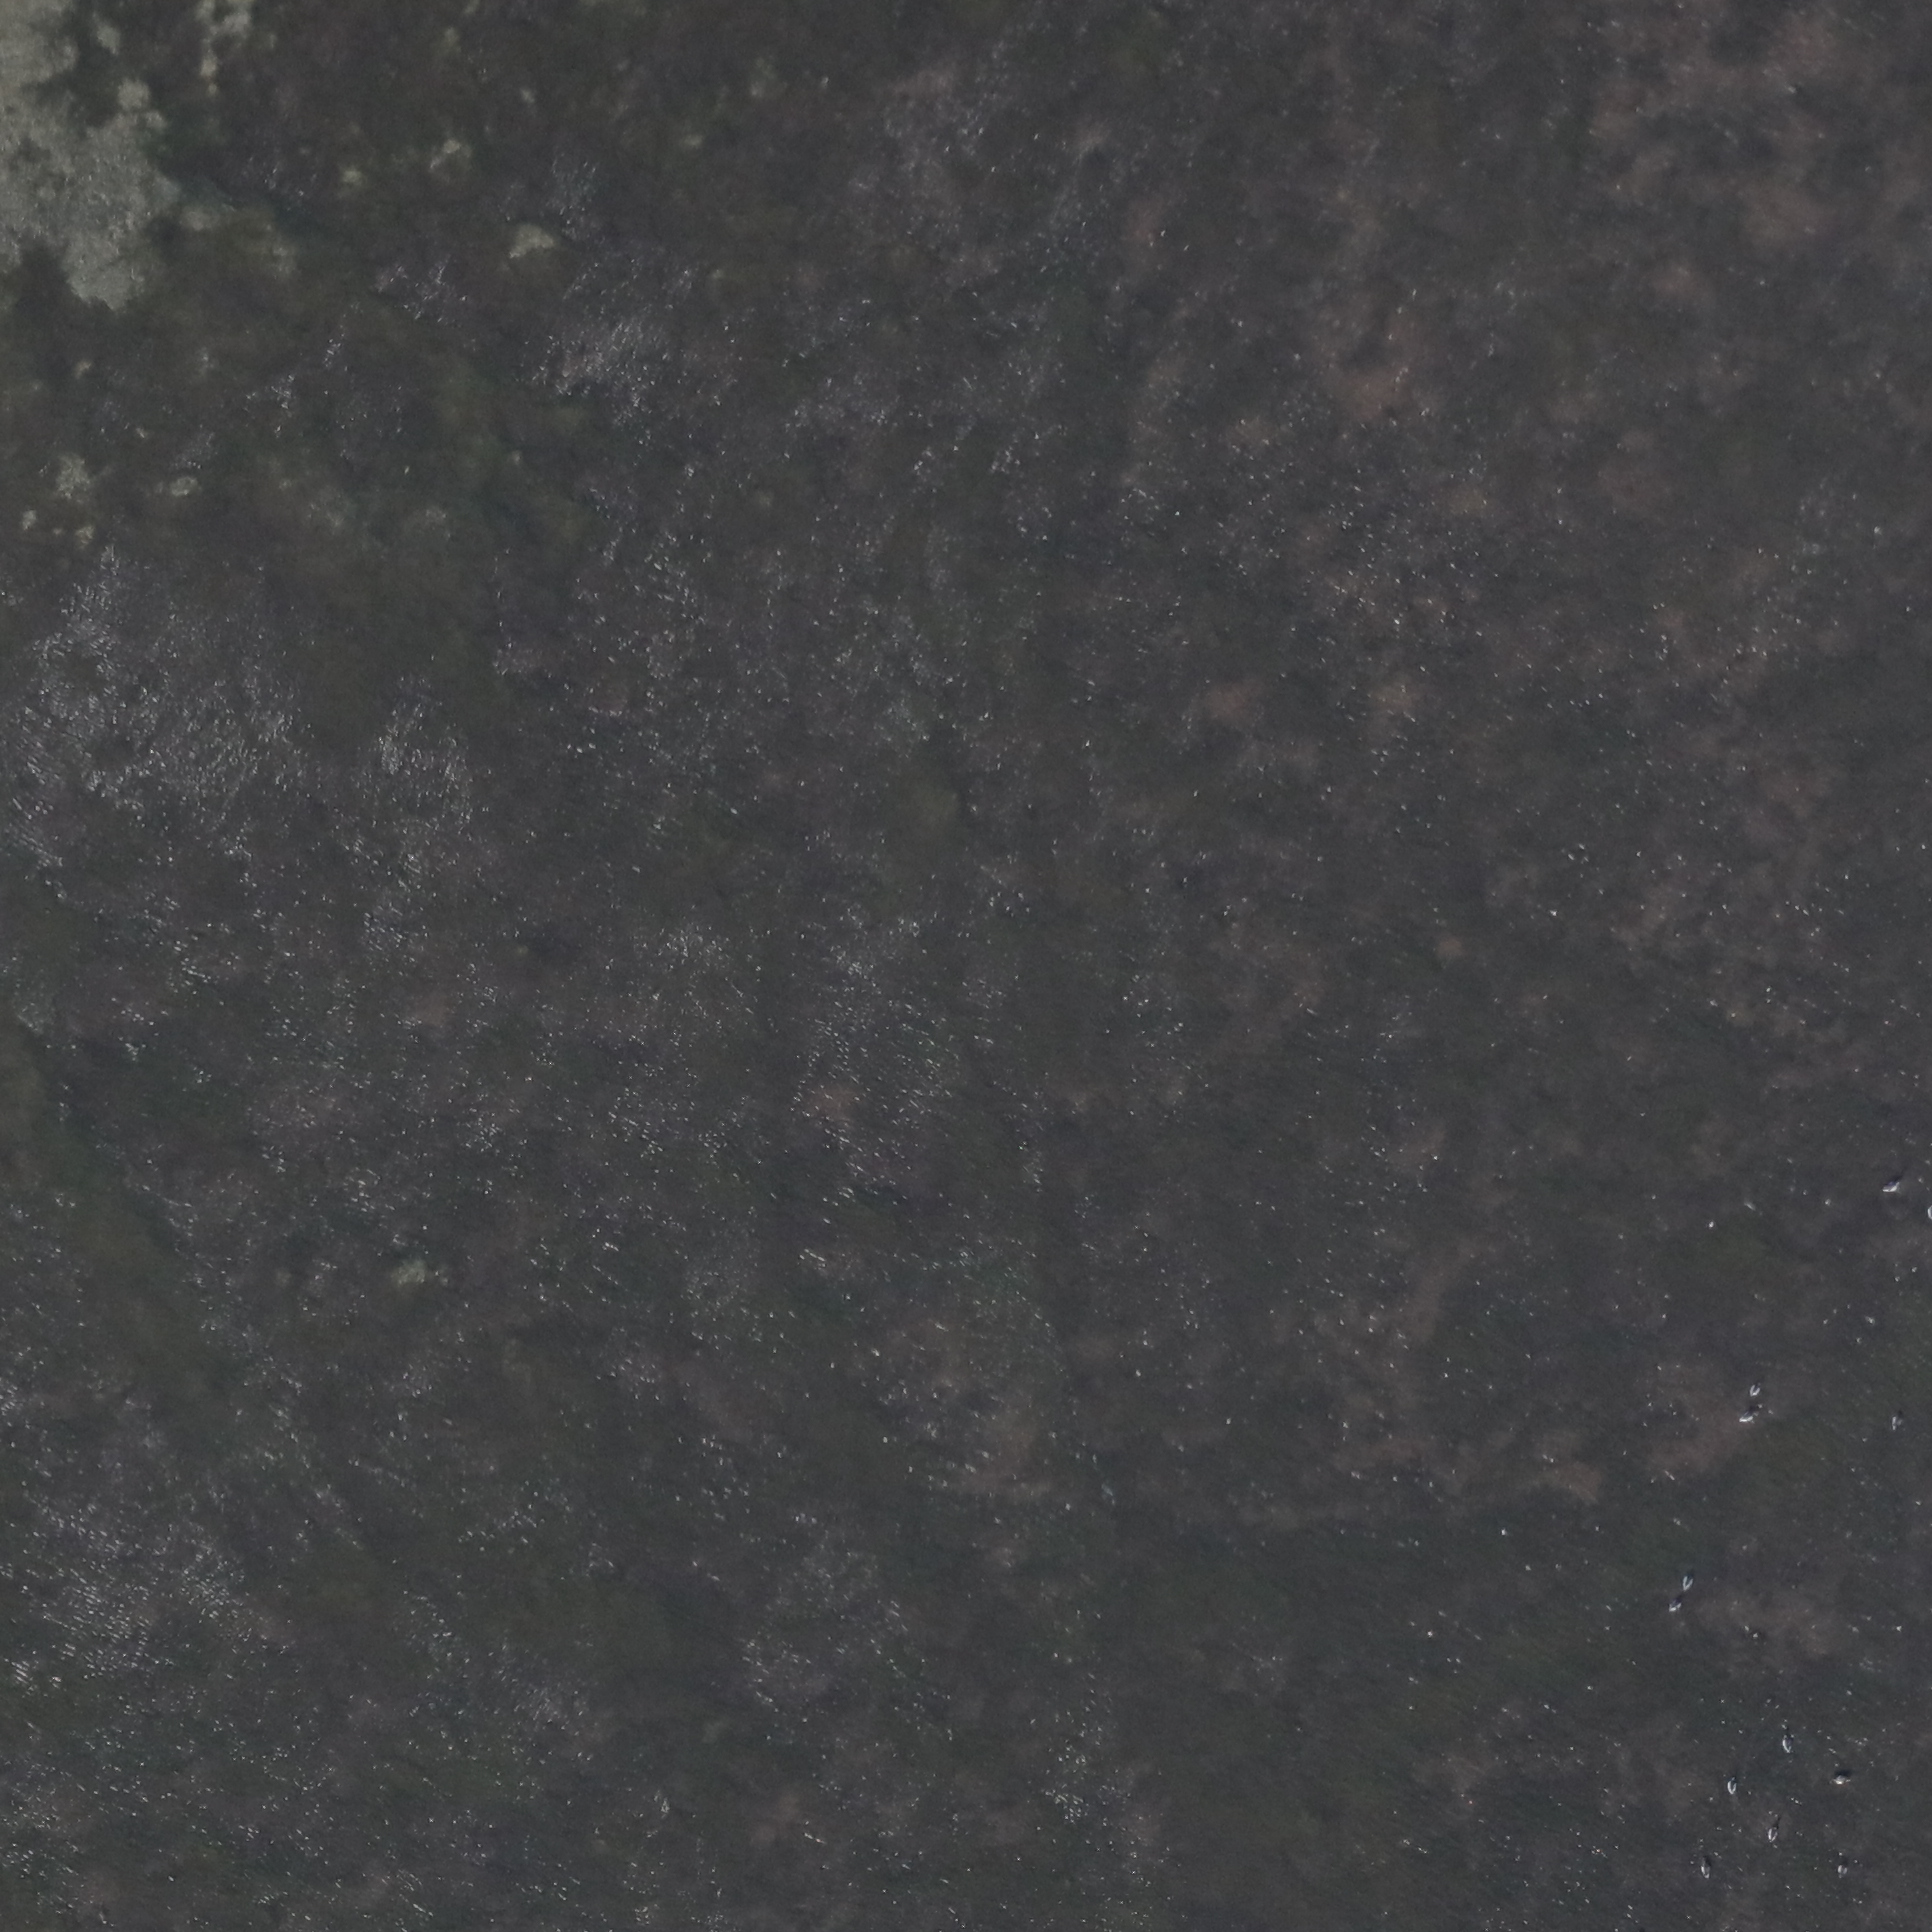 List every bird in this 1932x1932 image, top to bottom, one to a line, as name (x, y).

brant (1893, 1188)
brant (1761, 1389)
brant (1893, 1409)
brant (1739, 1419)
brant (1686, 1582)
brant (1680, 1607)
brant (1793, 1744)
brant (1839, 1781)
brant (1740, 1791)
brant (1764, 1838)
brant (1840, 1864)
brant (1704, 1865)